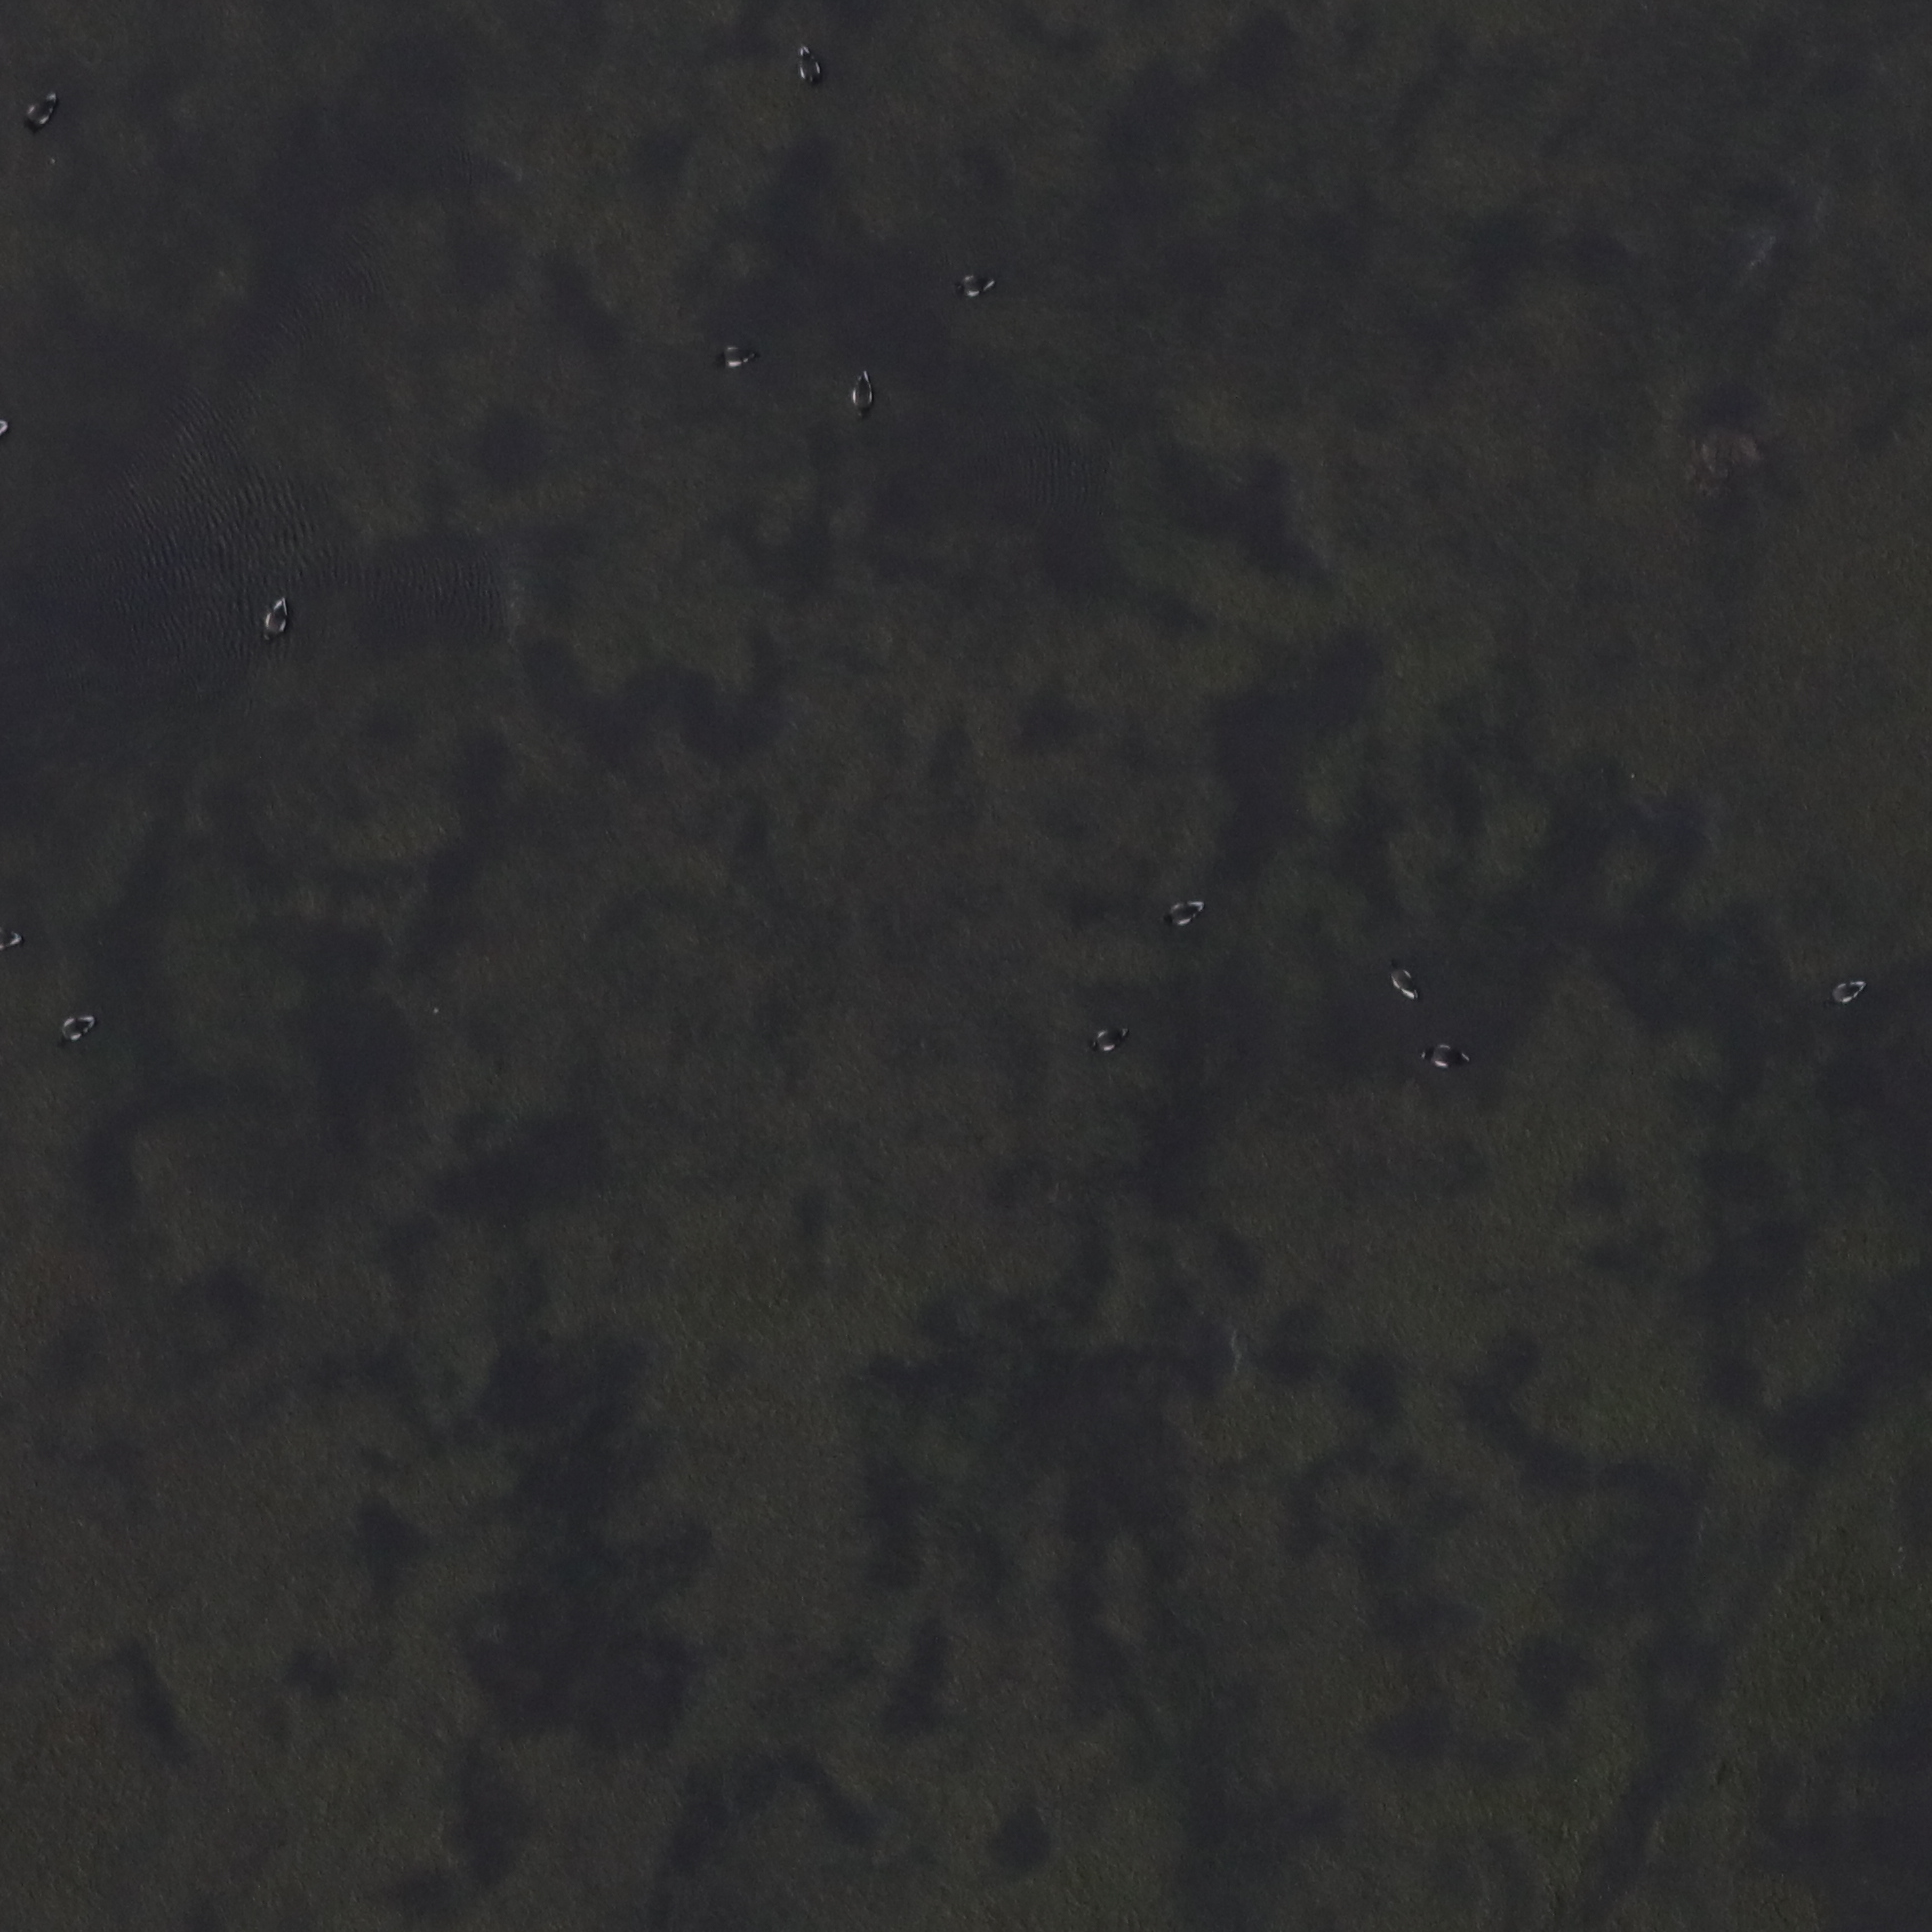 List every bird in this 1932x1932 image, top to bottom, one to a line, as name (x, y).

brant (808, 67)
brant (41, 114)
brant (971, 285)
brant (737, 357)
brant (862, 395)
brant (278, 620)
brant (1181, 912)
brant (1, 938)
brant (1403, 980)
brant (1846, 991)
brant (76, 1027)
brant (1109, 1039)
brant (1442, 1056)